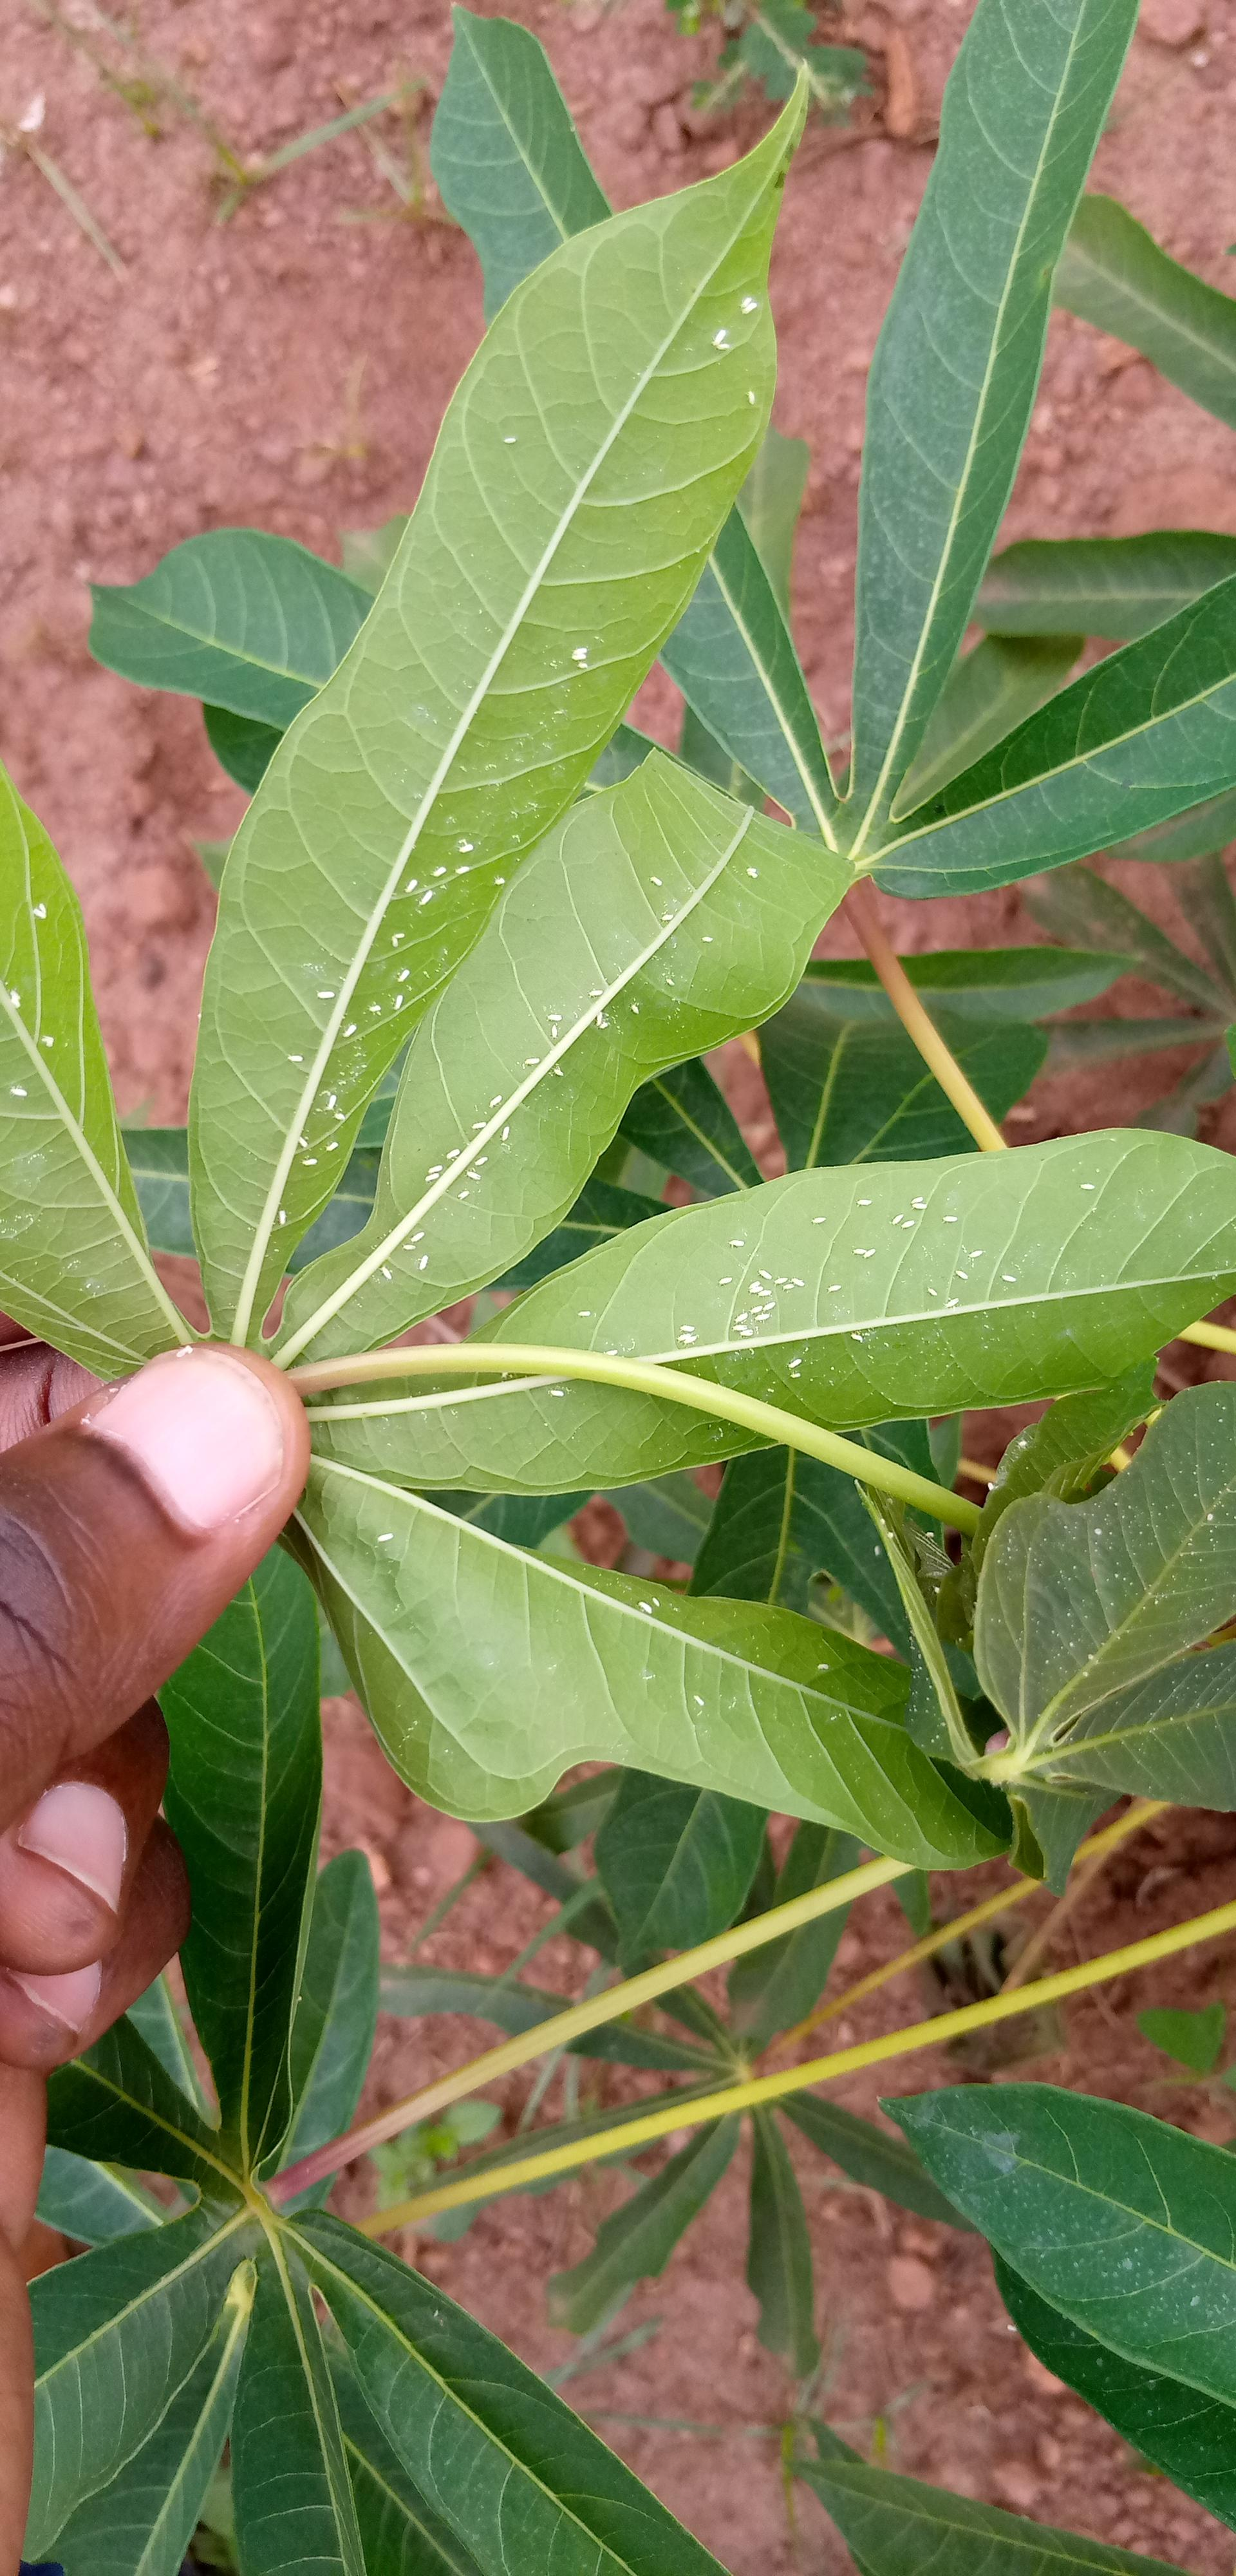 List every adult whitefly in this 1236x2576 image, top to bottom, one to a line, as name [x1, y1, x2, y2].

whitefly [739, 296, 753, 308]
whitefly [742, 301, 759, 316]
whitefly [711, 328, 728, 346]
whitefly [716, 342, 731, 351]
whitefly [745, 388, 758, 407]
whitefly [501, 436, 519, 446]
whitefly [572, 646, 588, 655]
whitefly [570, 654, 588, 661]
whitefly [576, 661, 590, 672]
whitefly [458, 843, 475, 855]
whitefly [453, 865, 473, 876]
whitefly [431, 866, 448, 878]
whitefly [745, 866, 758, 873]
whitefly [746, 871, 759, 880]
whitefly [648, 873, 664, 887]
whitefly [492, 875, 507, 887]
whitefly [402, 878, 420, 895]
whitefly [418, 887, 434, 908]
whitefly [37, 902, 48, 914]
whitefly [33, 907, 47, 922]
whitefly [660, 911, 675, 922]
whitefly [393, 932, 407, 940]
whitefly [699, 933, 716, 945]
whitefly [391, 935, 400, 949]
whitefly [395, 966, 413, 985]
whitefly [664, 977, 677, 989]
whitefly [9, 987, 22, 999]
whitefly [586, 987, 605, 998]
whitefly [315, 989, 338, 1000]
whitefly [392, 992, 406, 1012]
whitefly [10, 999, 22, 1010]
whitefly [366, 1001, 384, 1015]
whitefly [628, 1001, 642, 1016]
whitefly [595, 1010, 603, 1028]
whitefly [544, 1012, 564, 1023]
whitefly [599, 1020, 610, 1031]
whitefly [342, 1022, 359, 1041]
whitefly [549, 1022, 561, 1042]
whitefly [39, 1034, 56, 1043]
whitefly [45, 1042, 54, 1049]
whitefly [284, 1052, 305, 1065]
whitefly [521, 1054, 541, 1067]
whitefly [553, 1066, 566, 1078]
whitefly [7, 1086, 29, 1099]
whitefly [325, 1090, 337, 1112]
whitefly [487, 1094, 505, 1110]
whitefly [332, 1111, 348, 1123]
whitefly [471, 1121, 489, 1131]
whitefly [500, 1124, 511, 1144]
whitefly [299, 1136, 310, 1150]
whitefly [324, 1141, 341, 1153]
whitefly [445, 1148, 462, 1162]
whitefly [473, 1155, 490, 1168]
whitefly [300, 1156, 321, 1167]
whitefly [426, 1164, 444, 1175]
whitefly [465, 1170, 483, 1184]
whitefly [422, 1171, 442, 1184]
whitefly [1078, 1181, 1098, 1193]
whitefly [456, 1190, 472, 1200]
whitefly [854, 1196, 875, 1207]
whitefly [910, 1196, 925, 1204]
whitefly [912, 1202, 929, 1211]
whitefly [277, 1207, 290, 1227]
whitefly [890, 1212, 905, 1227]
whitefly [940, 1213, 960, 1224]
whitefly [809, 1215, 829, 1225]
whitefly [899, 1218, 917, 1231]
whitefly [409, 1230, 427, 1244]
whitefly [726, 1238, 747, 1249]
whitefly [400, 1244, 418, 1252]
whitefly [850, 1245, 868, 1255]
whitefly [863, 1247, 877, 1260]
whitefly [966, 1247, 986, 1260]
whitefly [417, 1253, 431, 1272]
whitefly [380, 1265, 395, 1282]
whitefly [756, 1267, 774, 1281]
whitefly [954, 1268, 971, 1282]
whitefly [999, 1273, 1018, 1283]
whitefly [716, 1274, 733, 1286]
whitefly [773, 1276, 789, 1286]
whitefly [790, 1276, 806, 1288]
whitefly [748, 1280, 761, 1289]
whitefly [782, 1283, 795, 1291]
whitefly [827, 1283, 844, 1294]
whitefly [748, 1285, 764, 1295]
whitefly [924, 1285, 941, 1299]
whitefly [758, 1288, 774, 1298]
whitefly [945, 1297, 962, 1309]
whitefly [763, 1301, 778, 1313]
whitefly [750, 1305, 763, 1314]
whitefly [575, 1308, 593, 1319]
whitefly [735, 1311, 750, 1325]
whitefly [754, 1312, 772, 1323]
whitefly [677, 1322, 697, 1332]
whitefly [731, 1324, 749, 1331]
whitefly [739, 1329, 755, 1338]
whitefly [848, 1332, 866, 1343]
whitefly [676, 1332, 693, 1343]
whitefly [682, 1334, 698, 1346]
whitefly [605, 1347, 620, 1357]
whitefly [787, 1357, 803, 1370]
whitefly [788, 1372, 803, 1381]
whitefly [548, 1387, 567, 1399]
whitefly [1015, 1438, 1029, 1449]
whitefly [986, 1481, 996, 1492]
whitefly [374, 1529, 397, 1546]
whitefly [635, 1598, 655, 1616]
whitefly [814, 1660, 831, 1672]
whitefly [691, 1692, 707, 1710]
whitefly [1004, 2320, 1019, 2335]